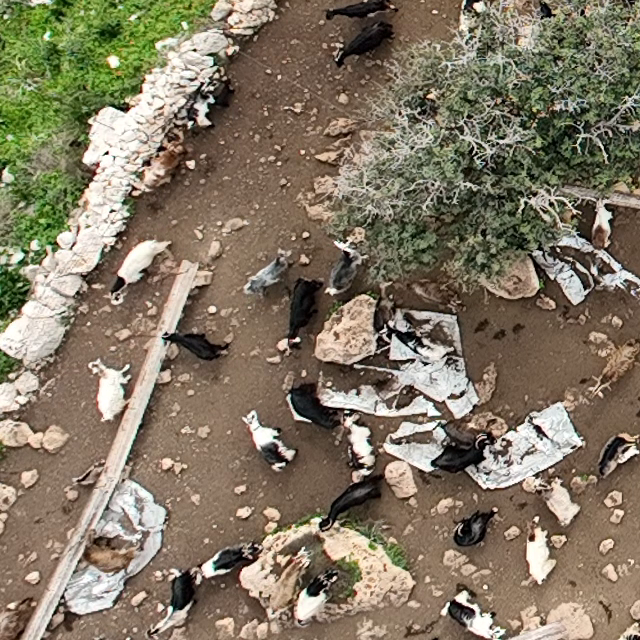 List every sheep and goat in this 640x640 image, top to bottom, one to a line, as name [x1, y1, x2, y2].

goat [326, 0, 398, 19]
goat [456, 0, 488, 37]
goat [533, 0, 557, 21]
goat [333, 20, 393, 69]
goat [185, 81, 216, 131]
goat [129, 142, 184, 197]
goat [590, 199, 612, 248]
goat [325, 236, 368, 296]
goat [105, 240, 170, 301]
goat [244, 248, 291, 296]
goat [287, 276, 323, 351]
goat [373, 280, 393, 332]
goat [409, 281, 467, 314]
goat [380, 321, 454, 363]
goat [160, 331, 232, 362]
goat [587, 338, 639, 399]
goat [88, 359, 132, 421]
goat [288, 383, 341, 430]
goat [241, 409, 298, 472]
goat [344, 412, 376, 476]
goat [443, 421, 476, 448]
goat [598, 432, 638, 481]
goat [434, 433, 495, 474]
goat [317, 473, 385, 529]
goat [534, 476, 582, 528]
goat [453, 509, 496, 546]
goat [527, 515, 557, 584]
goat [84, 529, 139, 575]
goat [201, 543, 262, 579]
goat [271, 546, 312, 614]
goat [144, 565, 201, 639]
goat [296, 568, 339, 623]
goat [438, 591, 506, 639]
goat [1, 597, 31, 639]